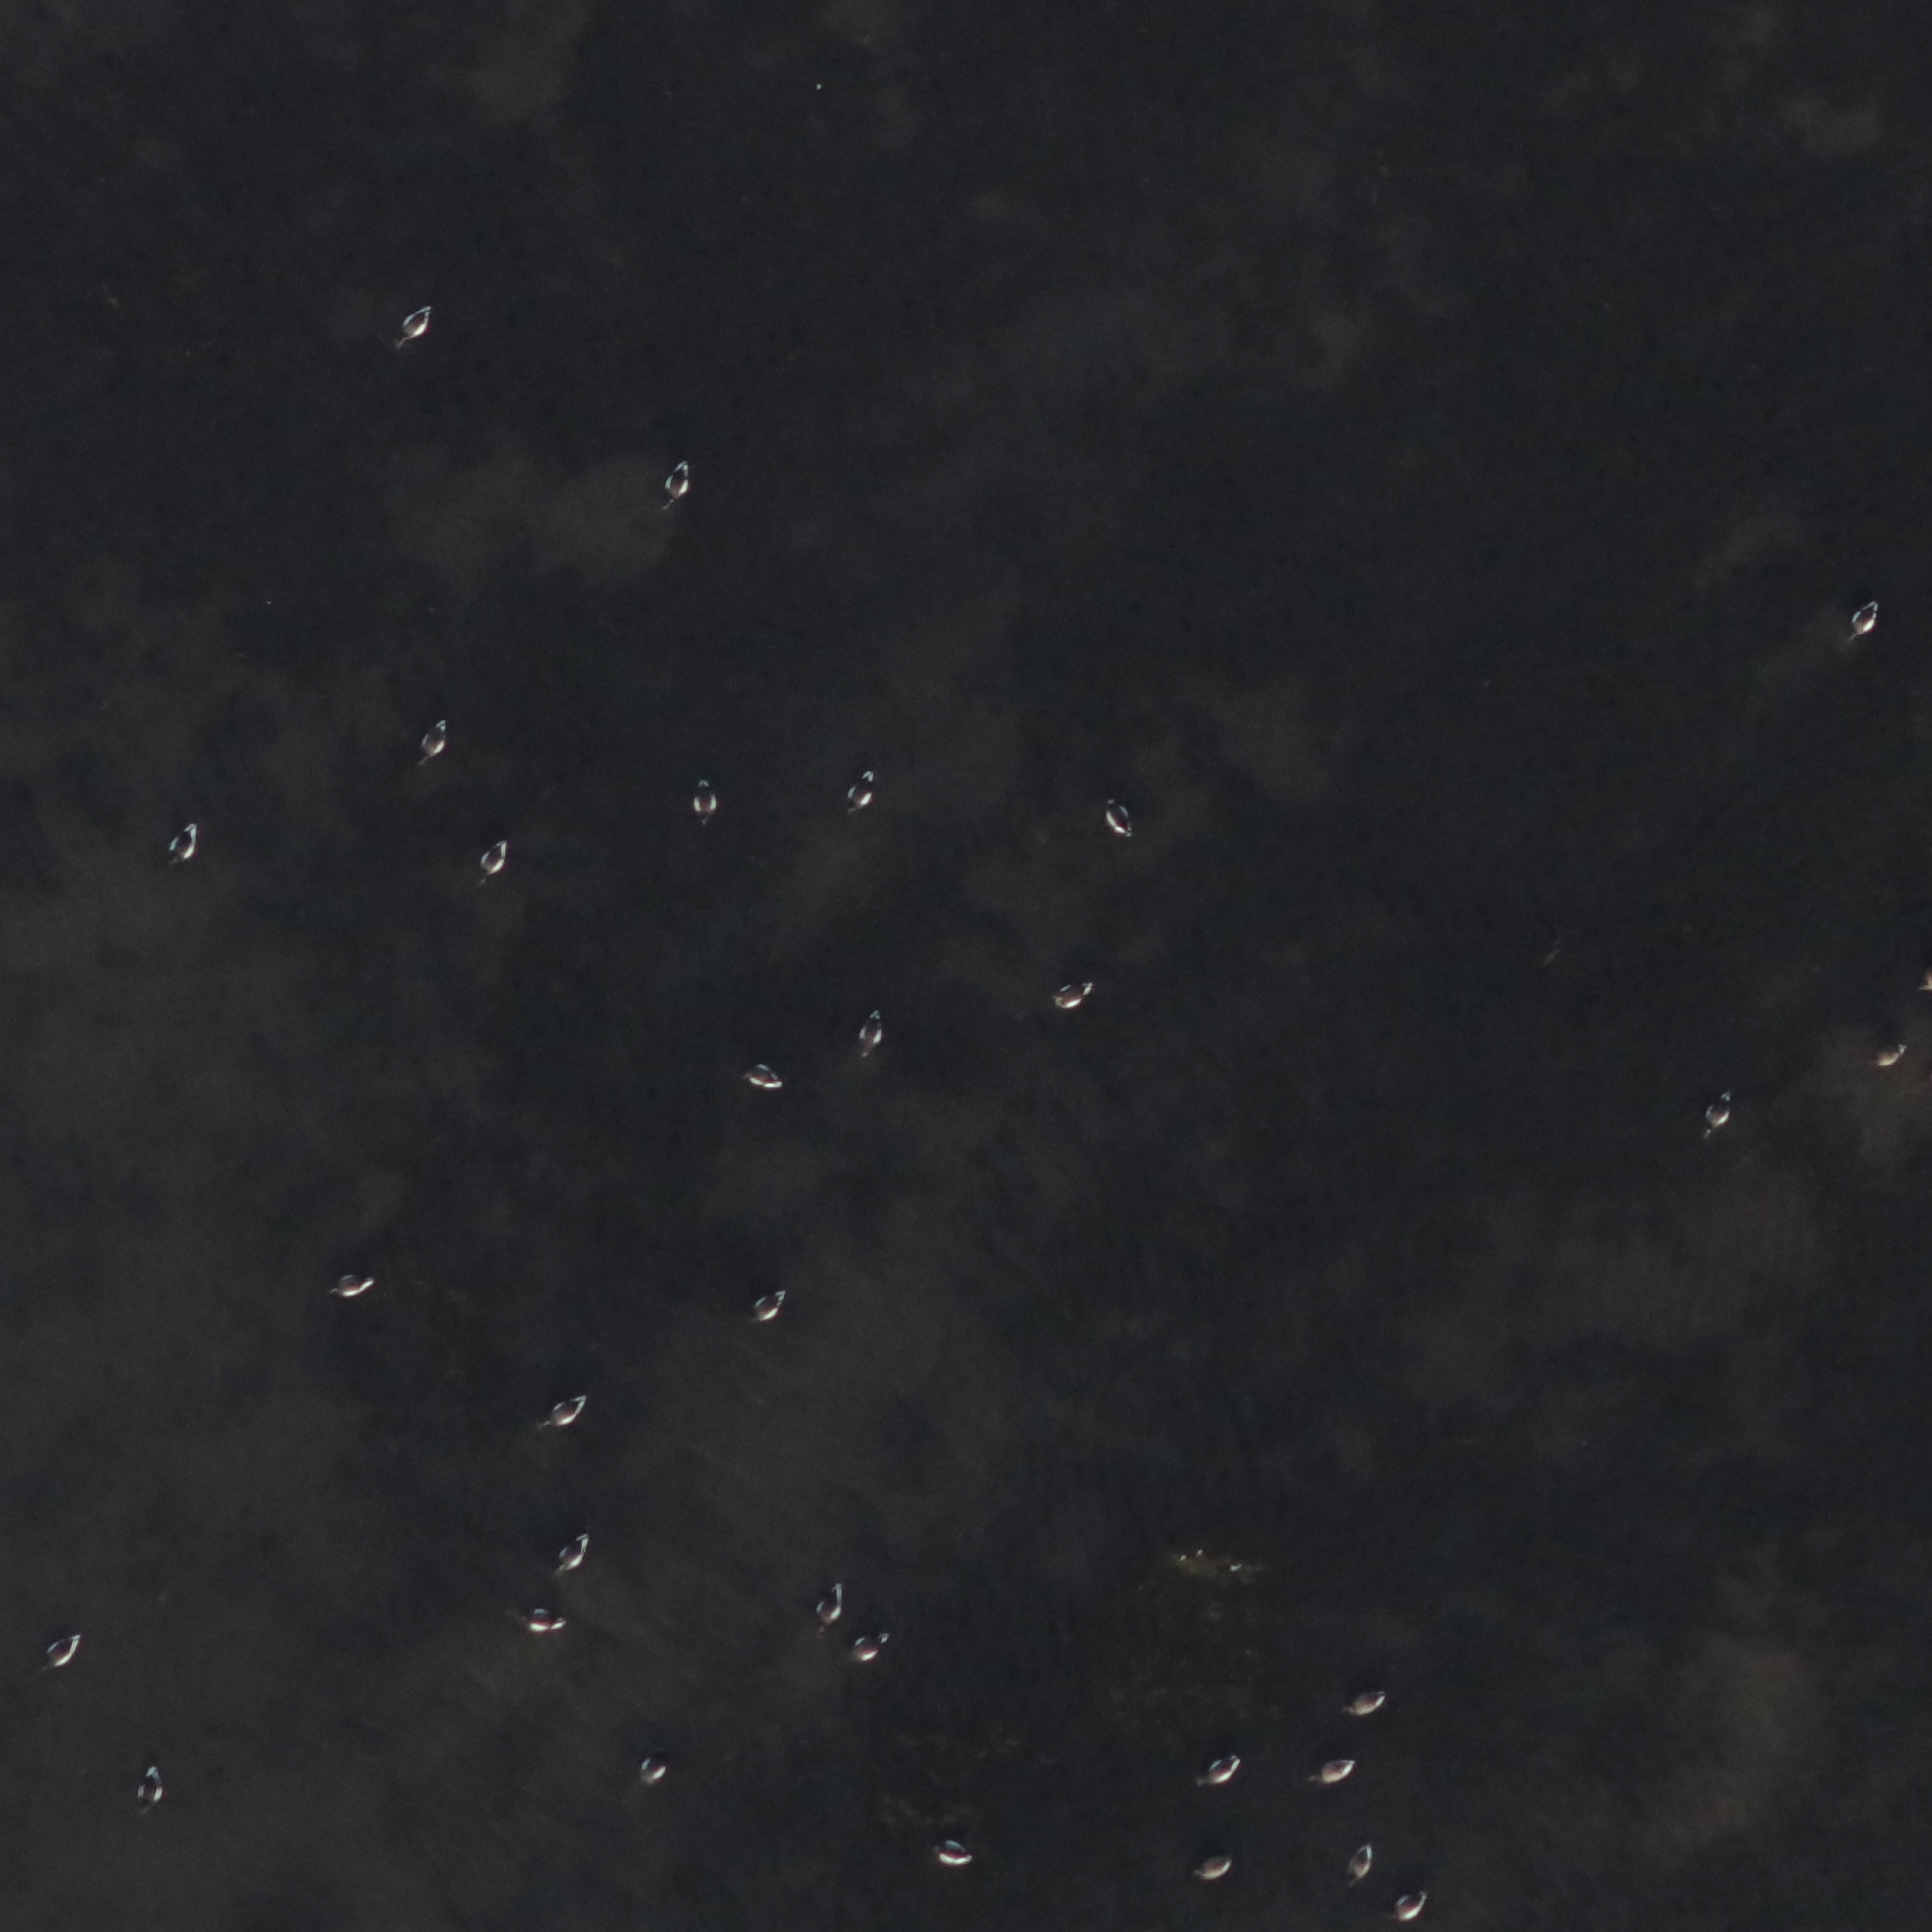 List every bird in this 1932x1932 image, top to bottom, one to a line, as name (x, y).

brant (413, 323)
brant (674, 485)
brant (1862, 619)
brant (432, 743)
brant (860, 790)
brant (704, 803)
brant (1116, 816)
brant (183, 844)
brant (494, 861)
brant (1073, 993)
brant (870, 1034)
brant (1887, 1053)
brant (762, 1076)
brant (1717, 1113)
brant (351, 1282)
brant (765, 1306)
brant (563, 1413)
brant (572, 1556)
brant (830, 1607)
brant (543, 1621)
brant (867, 1649)
brant (57, 1655)
brant (1364, 1700)
brant (657, 1764)
brant (1220, 1771)
brant (1334, 1771)
brant (150, 1791)
brant (954, 1852)
brant (1360, 1864)
brant (1212, 1867)
brant (1407, 1907)